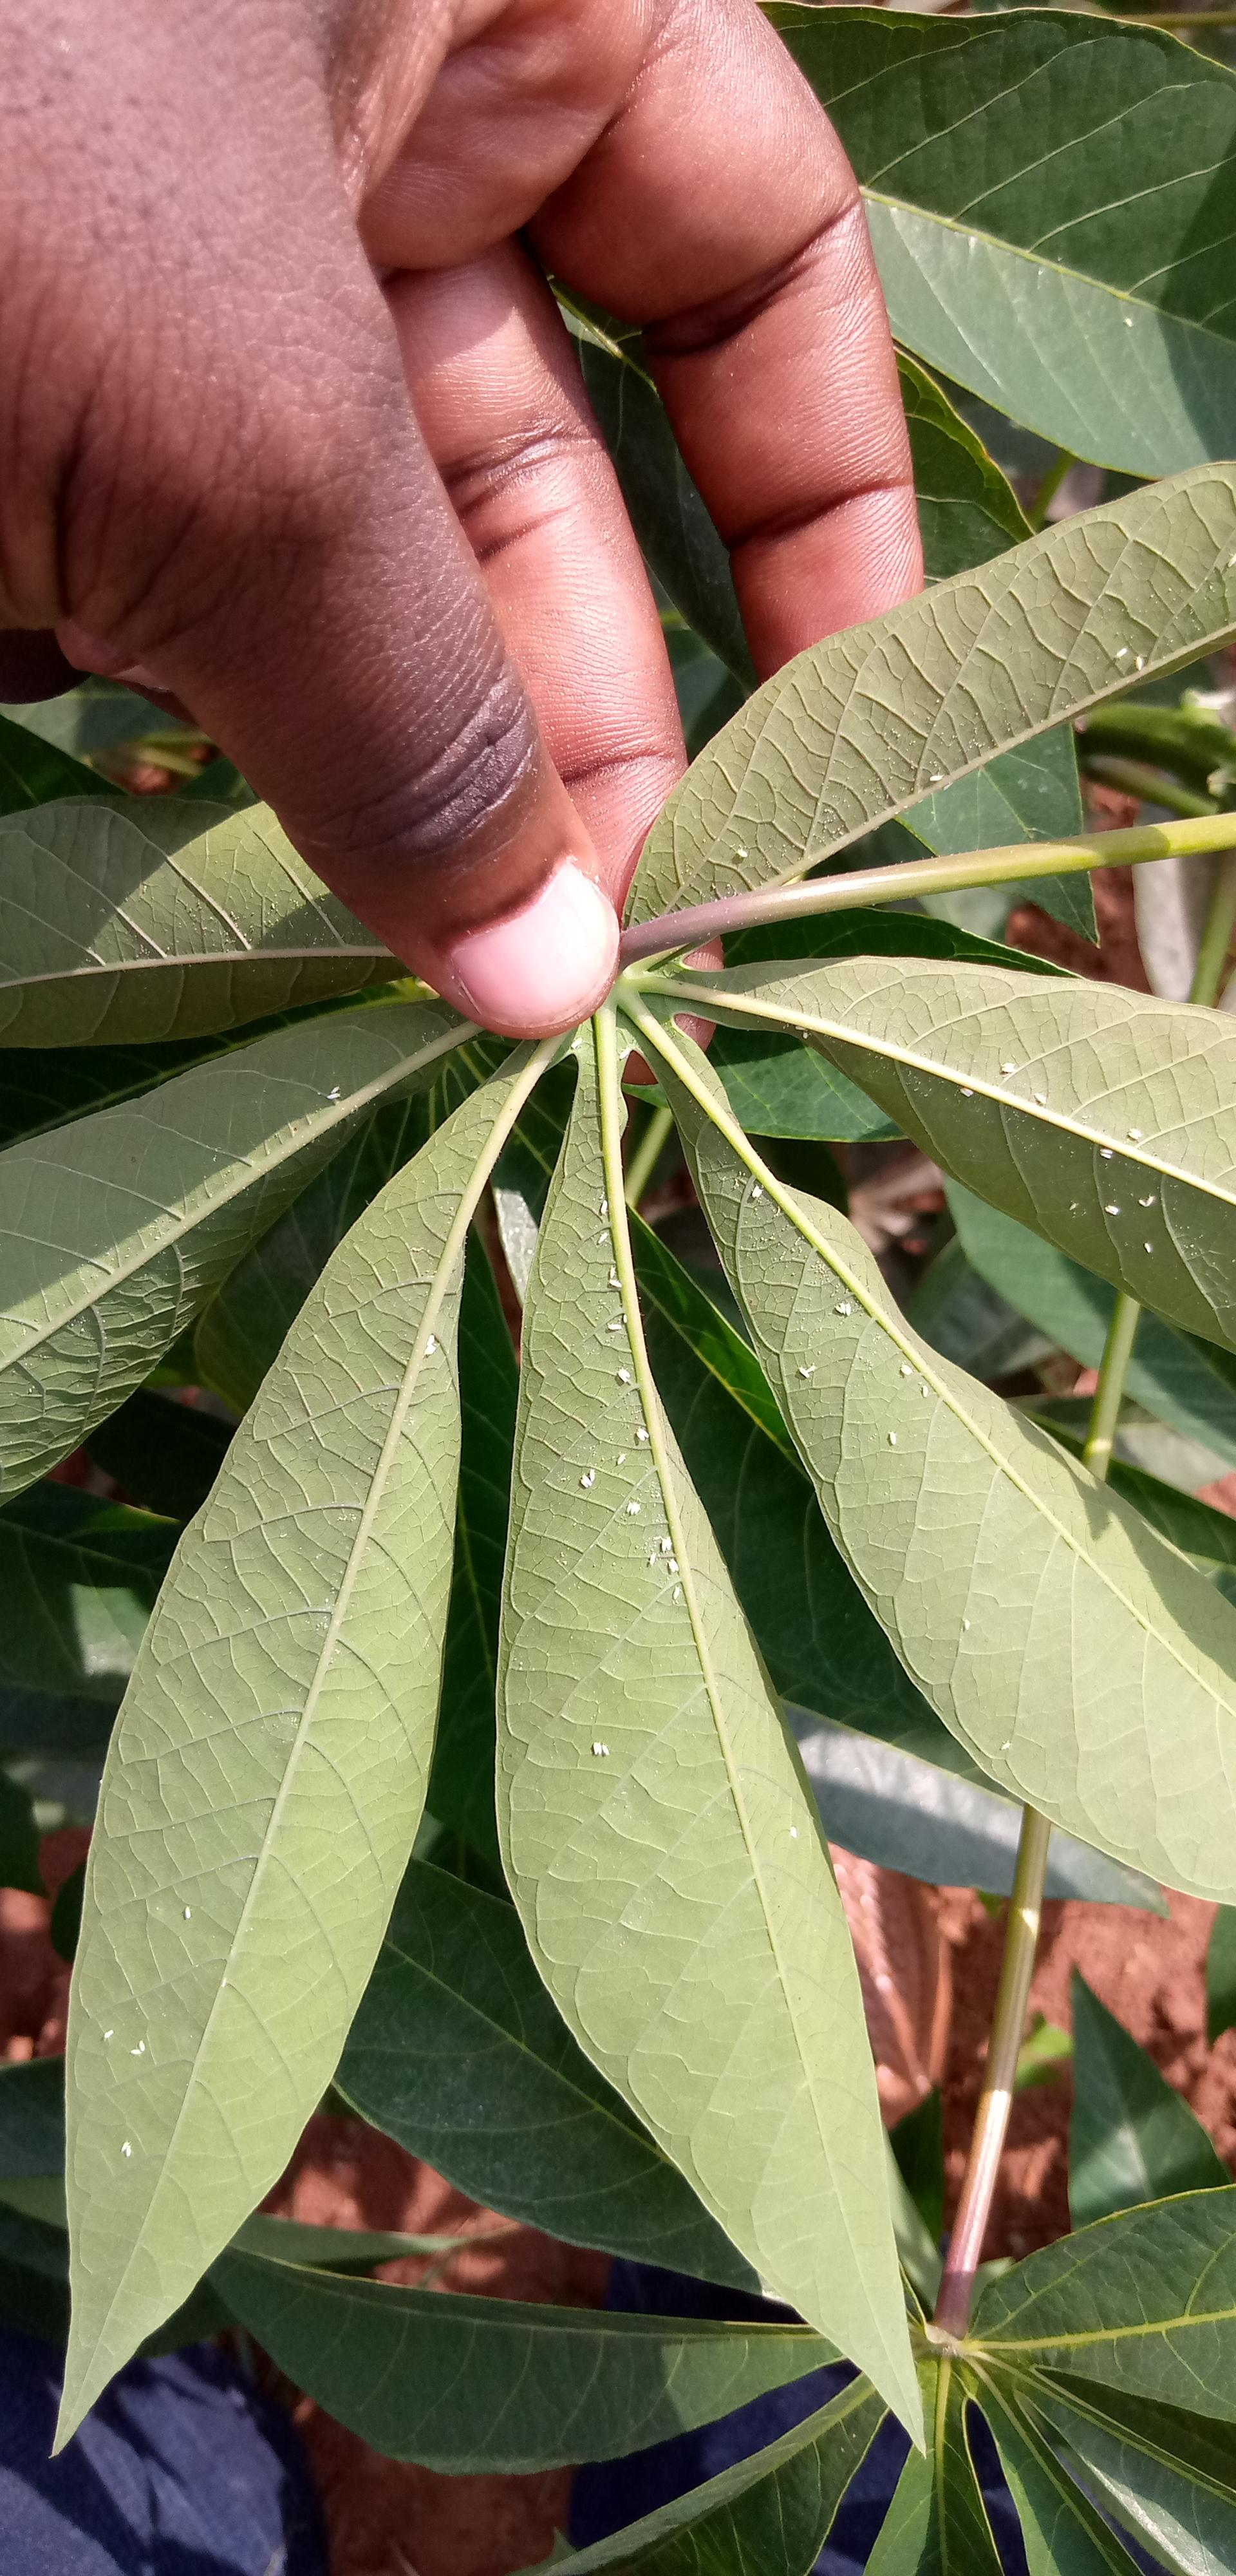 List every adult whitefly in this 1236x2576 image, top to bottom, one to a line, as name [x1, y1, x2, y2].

whitefly [1225, 553, 1236, 569]
whitefly [1114, 645, 1129, 661]
whitefly [1134, 653, 1144, 674]
whitefly [926, 770, 947, 784]
whitefly [734, 844, 753, 861]
whitefly [800, 1032, 810, 1041]
whitefly [998, 1061, 1016, 1068]
whitefly [998, 1067, 1018, 1074]
whitefly [327, 1084, 341, 1094]
whitefly [957, 1086, 970, 1098]
whitefly [962, 1086, 974, 1097]
whitefly [1031, 1090, 1051, 1108]
whitefly [325, 1092, 341, 1102]
whitefly [1128, 1127, 1144, 1138]
whitefly [1126, 1130, 1139, 1142]
whitefly [1099, 1148, 1114, 1155]
whitefly [1099, 1152, 1112, 1160]
whitefly [751, 1185, 759, 1200]
whitefly [756, 1187, 763, 1200]
whitefly [1147, 1194, 1155, 1211]
whitefly [1136, 1197, 1145, 1210]
whitefly [598, 1198, 609, 1217]
whitefly [1066, 1202, 1078, 1213]
whitefly [1107, 1204, 1120, 1214]
whitefly [1103, 1206, 1118, 1217]
whitefly [595, 1229, 611, 1248]
whitefly [1141, 1239, 1156, 1258]
whitefly [608, 1262, 616, 1279]
whitefly [606, 1278, 624, 1291]
whitefly [839, 1300, 845, 1316]
whitefly [845, 1300, 852, 1319]
whitefly [833, 1303, 842, 1315]
whitefly [605, 1321, 622, 1333]
whitefly [425, 1332, 436, 1345]
whitefly [422, 1344, 438, 1359]
whitefly [900, 1362, 913, 1374]
whitefly [807, 1363, 817, 1373]
whitefly [797, 1364, 810, 1379]
whitefly [899, 1367, 909, 1378]
whitefly [619, 1368, 632, 1379]
whitefly [617, 1370, 628, 1385]
whitefly [920, 1383, 933, 1401]
whitefly [637, 1427, 650, 1440]
whitefly [887, 1429, 898, 1448]
whitefly [635, 1431, 646, 1443]
whitefly [613, 1450, 628, 1468]
whitefly [588, 1467, 597, 1482]
whitefly [582, 1473, 592, 1486]
whitefly [578, 1478, 588, 1489]
whitefly [625, 1501, 633, 1513]
whitefly [630, 1501, 637, 1516]
whitefly [637, 1502, 642, 1517]
whitefly [666, 1532, 675, 1553]
whitefly [660, 1536, 666, 1553]
whitefly [648, 1549, 657, 1568]
whitefly [669, 1557, 680, 1573]
whitefly [666, 1560, 675, 1574]
whitefly [671, 1585, 684, 1603]
whitefly [962, 1617, 973, 1636]
whitefly [997, 1738, 1012, 1754]
whitefly [598, 1739, 603, 1756]
whitefly [590, 1740, 598, 1758]
whitefly [602, 1741, 611, 1757]
whitefly [788, 1824, 801, 1844]
whitefly [180, 1902, 196, 1922]
whitefly [98, 2025, 117, 2043]
whitefly [138, 2038, 147, 2054]
whitefly [128, 2047, 141, 2057]
whitefly [118, 2139, 130, 2154]
whitefly [125, 2145, 133, 2159]